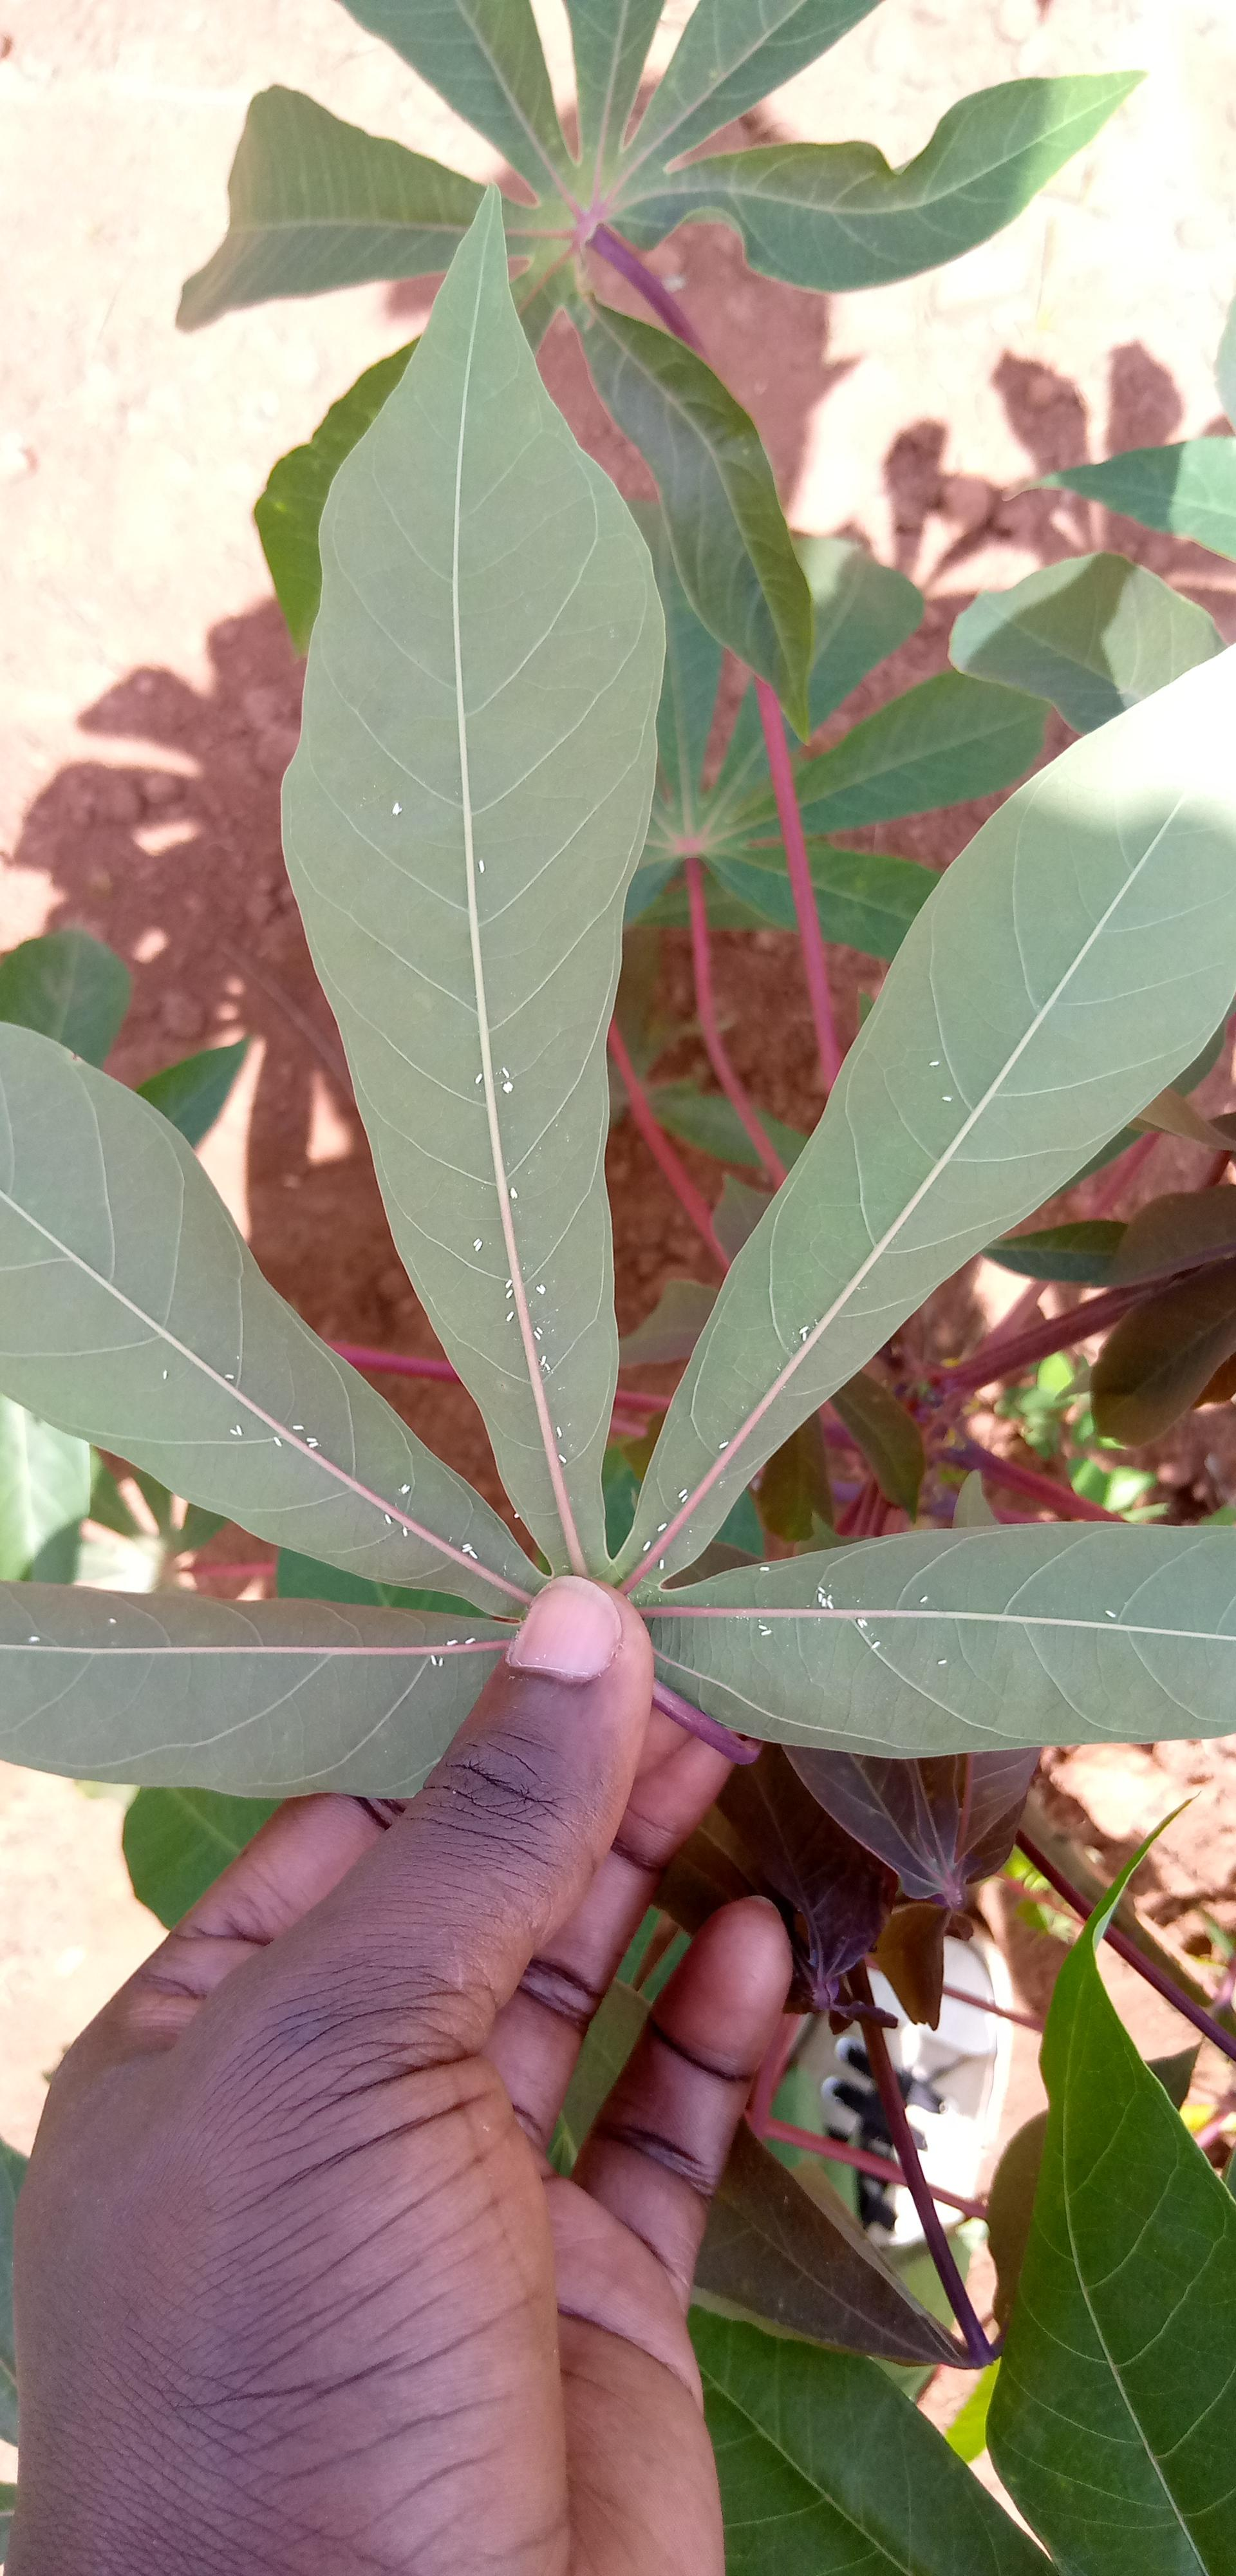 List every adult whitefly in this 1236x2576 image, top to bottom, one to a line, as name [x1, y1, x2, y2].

whitefly [391, 802, 404, 817]
whitefly [474, 857, 490, 875]
whitefly [927, 1059, 941, 1068]
whitefly [499, 1066, 510, 1079]
whitefly [474, 1070, 485, 1086]
whitefly [506, 1080, 514, 1091]
whitefly [500, 1083, 509, 1097]
whitefly [941, 1095, 954, 1103]
whitefly [509, 1186, 519, 1200]
whitefly [471, 1236, 480, 1247]
whitefly [474, 1239, 485, 1252]
whitefly [503, 1277, 515, 1289]
whitefly [538, 1283, 548, 1291]
whitefly [534, 1285, 544, 1296]
whitefly [505, 1287, 512, 1300]
whitefly [505, 1308, 515, 1324]
whitefly [798, 1323, 809, 1334]
whitefly [534, 1325, 543, 1334]
whitefly [532, 1329, 542, 1341]
whitefly [801, 1331, 809, 1343]
whitefly [539, 1352, 547, 1367]
whitefly [543, 1362, 553, 1372]
whitefly [160, 1368, 171, 1380]
whitefly [222, 1372, 238, 1381]
whitefly [290, 1423, 306, 1431]
whitefly [235, 1424, 245, 1438]
whitefly [554, 1425, 566, 1439]
whitefly [228, 1428, 238, 1437]
whitefly [271, 1435, 283, 1448]
whitefly [304, 1435, 317, 1443]
whitefly [716, 1439, 732, 1452]
whitefly [307, 1441, 322, 1450]
whitefly [557, 1453, 568, 1464]
whitefly [398, 1482, 411, 1495]
whitefly [677, 1487, 688, 1498]
whitefly [680, 1494, 690, 1504]
whitefly [382, 1510, 393, 1526]
whitefly [512, 1511, 520, 1520]
whitefly [656, 1520, 669, 1533]
whitefly [401, 1526, 409, 1538]
whitefly [641, 1540, 651, 1552]
whitefly [460, 1542, 474, 1553]
whitefly [469, 1549, 478, 1560]
whitefly [657, 1557, 668, 1572]
whitefly [757, 1564, 771, 1573]
whitefly [816, 1584, 825, 1594]
whitefly [816, 1591, 822, 1602]
whitefly [826, 1593, 834, 1600]
whitefly [917, 1594, 932, 1604]
whitefly [821, 1596, 826, 1608]
whitefly [825, 1600, 836, 1611]
whitefly [1102, 1608, 1117, 1619]
whitefly [107, 1615, 118, 1625]
whitefly [855, 1616, 863, 1630]
whitefly [859, 1616, 870, 1627]
whitefly [756, 1622, 768, 1630]
whitefly [759, 1628, 774, 1636]
whitefly [27, 1633, 42, 1643]
whitefly [463, 1634, 476, 1646]
whitefly [445, 1636, 459, 1649]
whitefly [869, 1639, 881, 1651]
whitefly [428, 1653, 437, 1666]
whitefly [438, 1656, 444, 1669]
whitefly [936, 1656, 950, 1668]